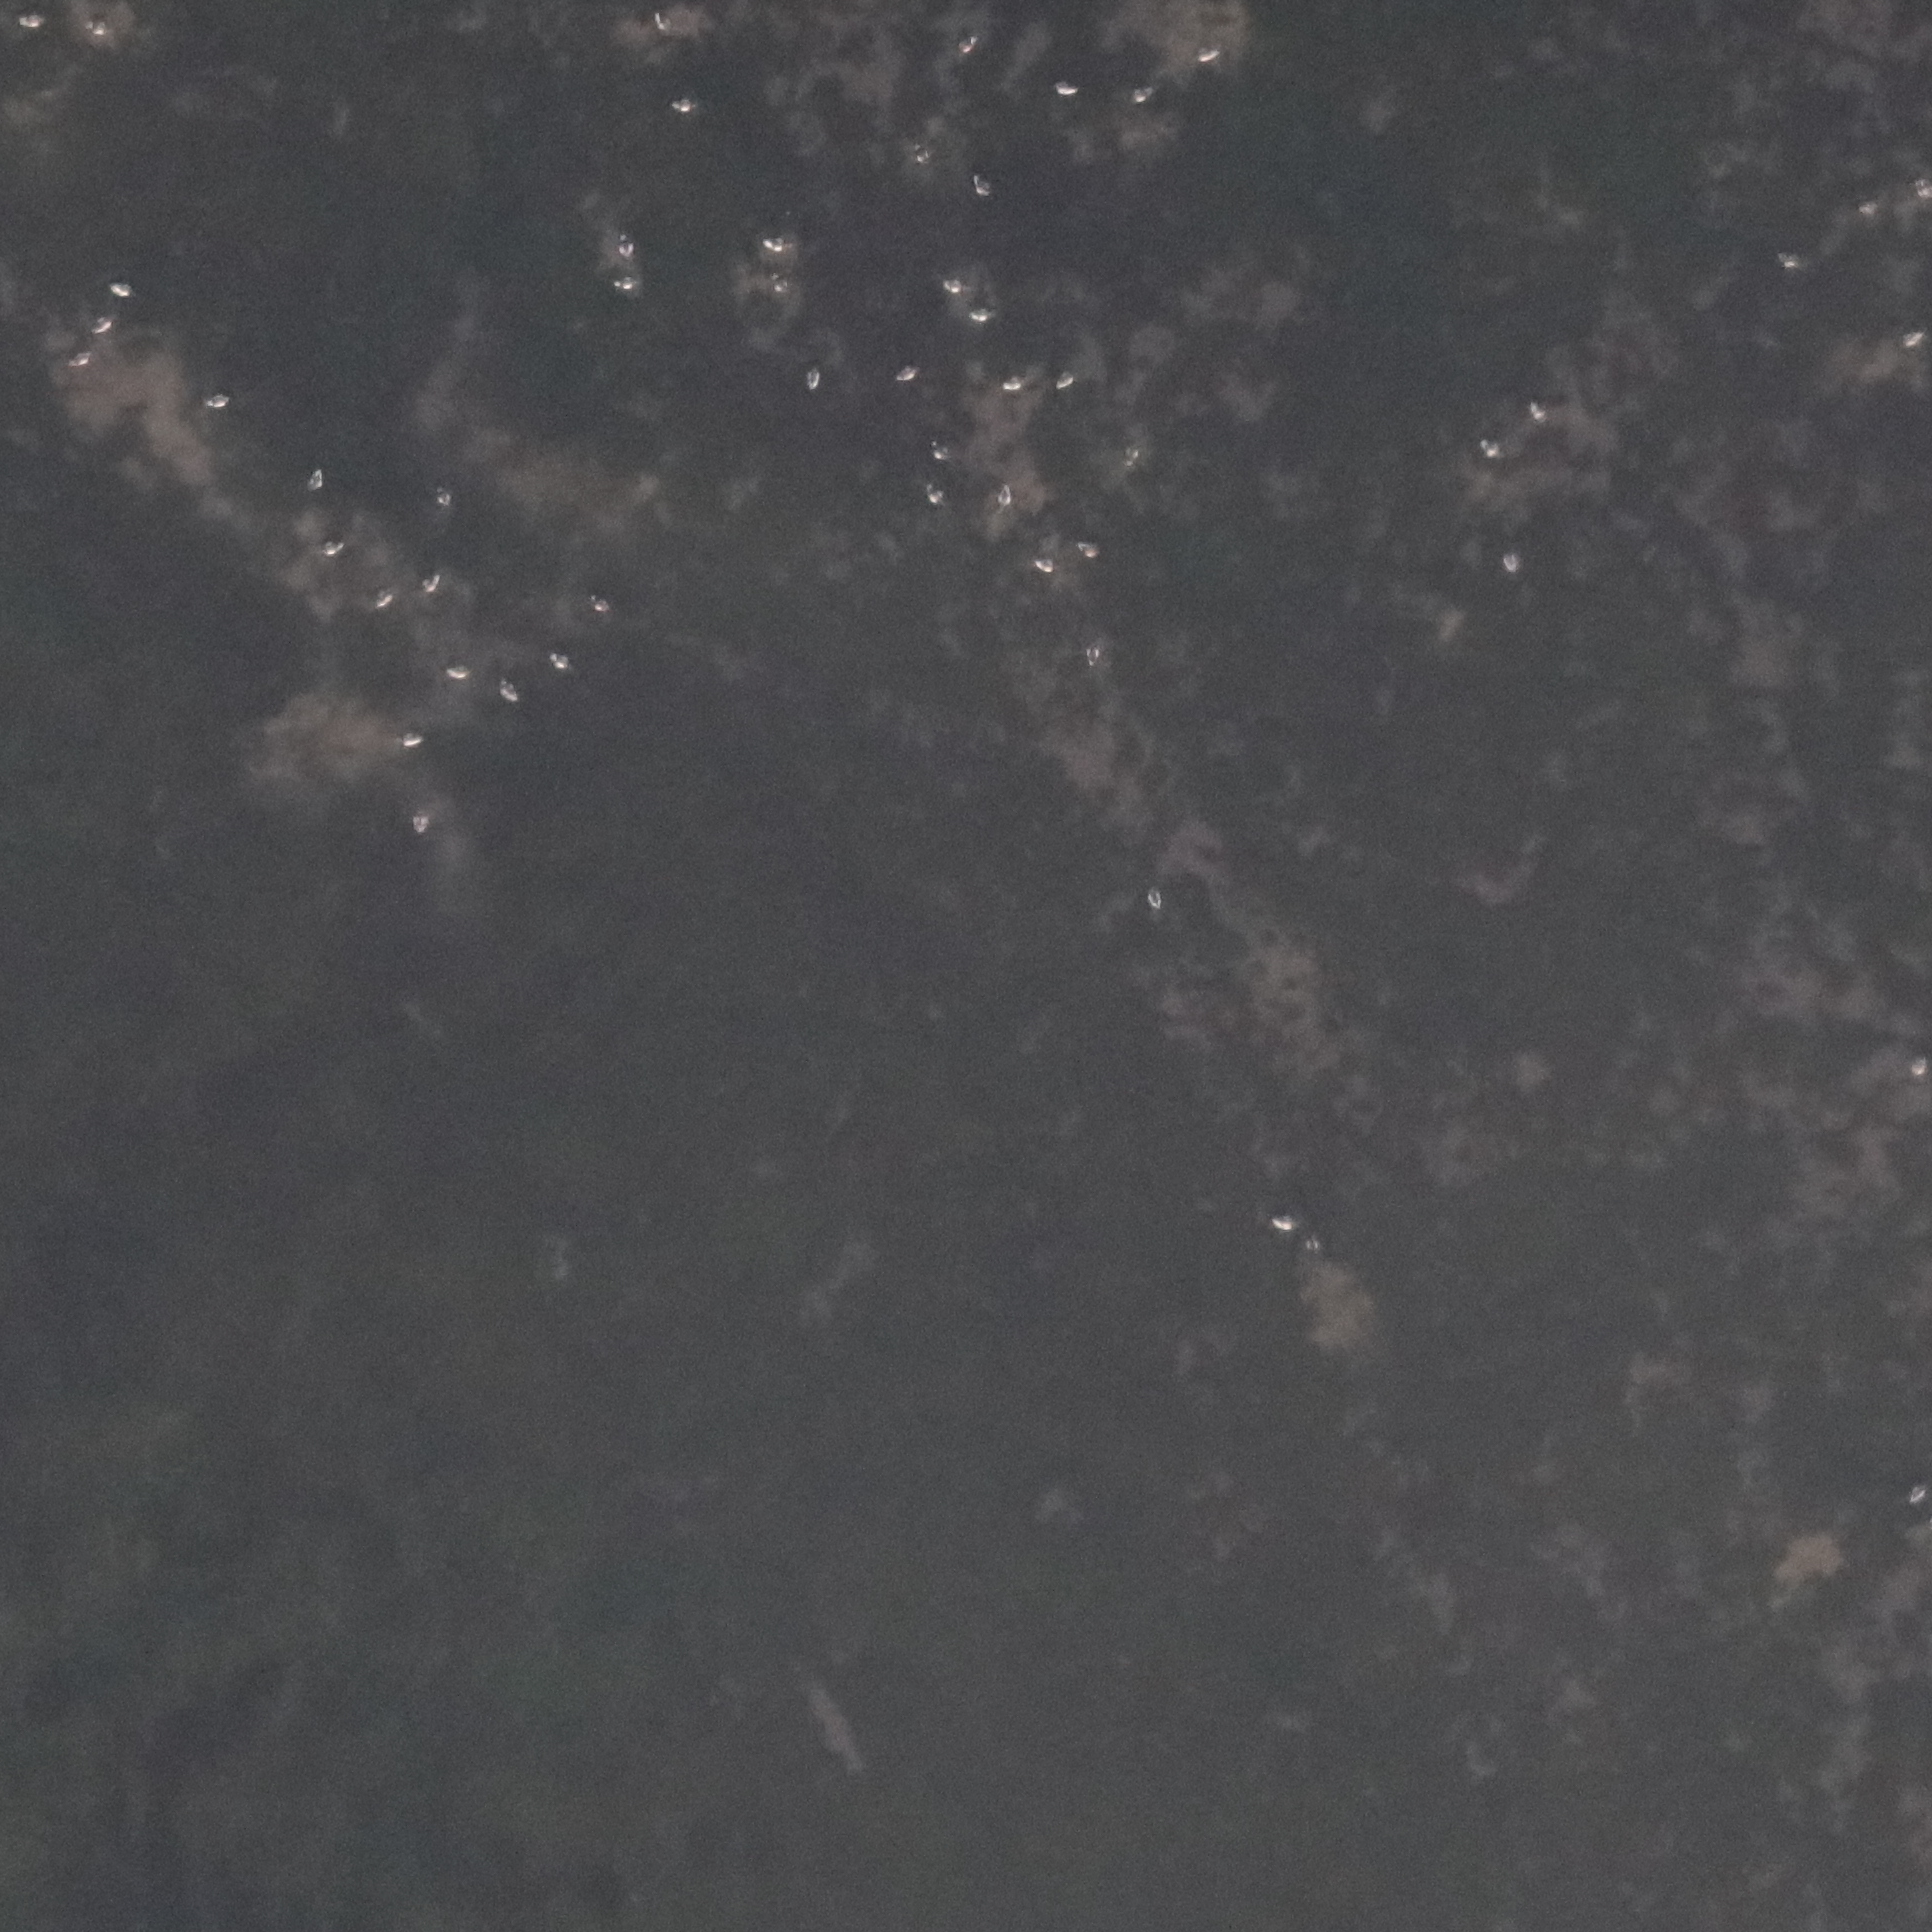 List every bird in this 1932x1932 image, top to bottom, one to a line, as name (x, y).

brant (33, 26)
brant (99, 26)
brant (668, 37)
brant (1214, 48)
brant (953, 51)
brant (1069, 77)
brant (1151, 88)
brant (685, 103)
brant (925, 149)
brant (985, 194)
brant (1871, 201)
brant (631, 246)
brant (785, 247)
brant (1792, 252)
brant (949, 278)
brant (118, 280)
brant (776, 281)
brant (630, 286)
brant (101, 311)
brant (974, 320)
brant (1918, 338)
brant (90, 345)
brant (1006, 377)
brant (1058, 379)
brant (806, 380)
brant (904, 383)
brant (218, 402)
brant (1542, 407)
brant (1509, 437)
brant (937, 443)
brant (1132, 454)
brant (322, 483)
brant (936, 498)
brant (453, 499)
brant (1003, 500)
brant (1089, 546)
brant (331, 555)
brant (1040, 565)
brant (1507, 565)
brant (434, 582)
brant (382, 607)
brant (597, 607)
brant (1084, 650)
brant (558, 663)
brant (459, 671)
brant (510, 692)
brant (412, 738)
brant (426, 815)
brant (1156, 895)
brant (1918, 1070)
brant (1279, 1225)
brant (1317, 1248)
brant (1917, 1492)
brant (1926, 1521)